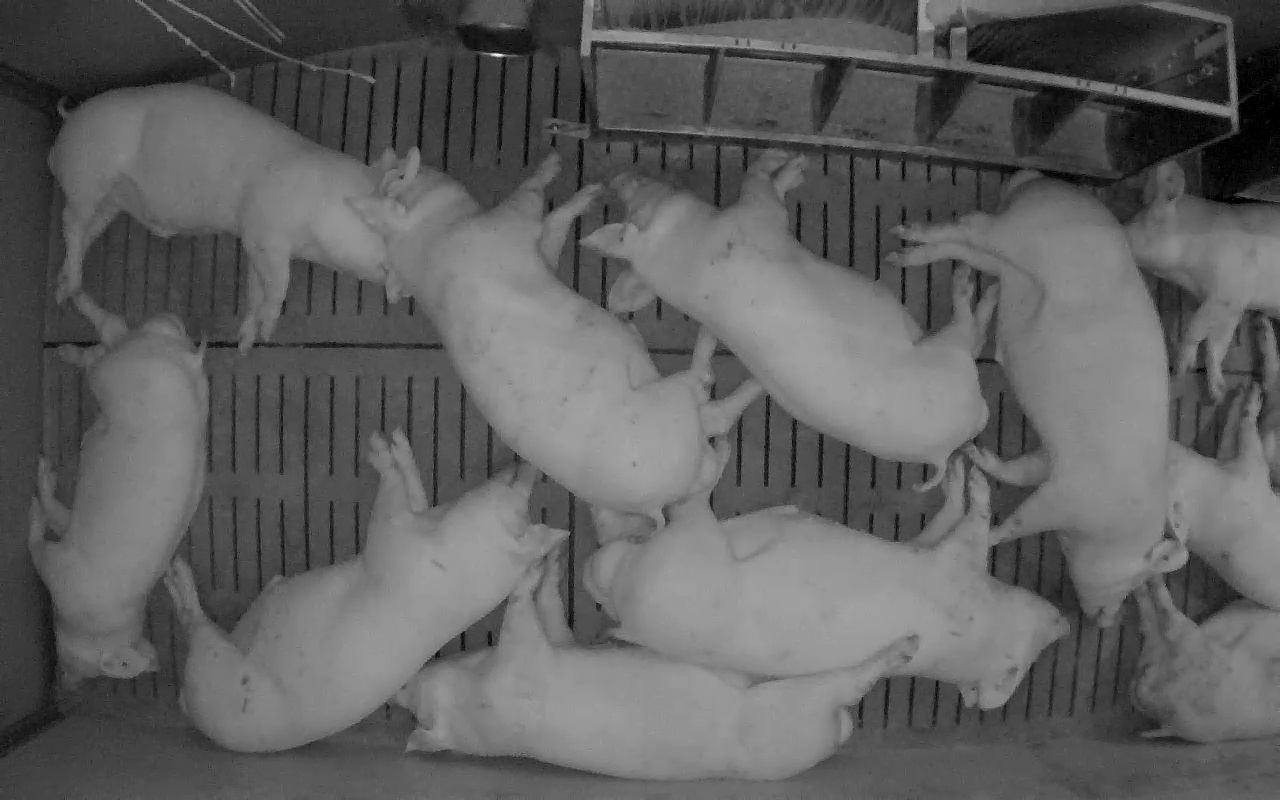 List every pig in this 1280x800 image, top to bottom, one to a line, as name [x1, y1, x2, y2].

pig [48, 81, 420, 352]
pig [351, 142, 759, 535]
pig [578, 144, 1002, 496]
pig [1120, 160, 1279, 397]
pig [887, 167, 1190, 633]
pig [25, 289, 212, 694]
pig [1167, 383, 1277, 610]
pig [161, 425, 569, 754]
pig [579, 450, 1075, 714]
pig [395, 543, 923, 782]
pig [1129, 572, 1277, 740]